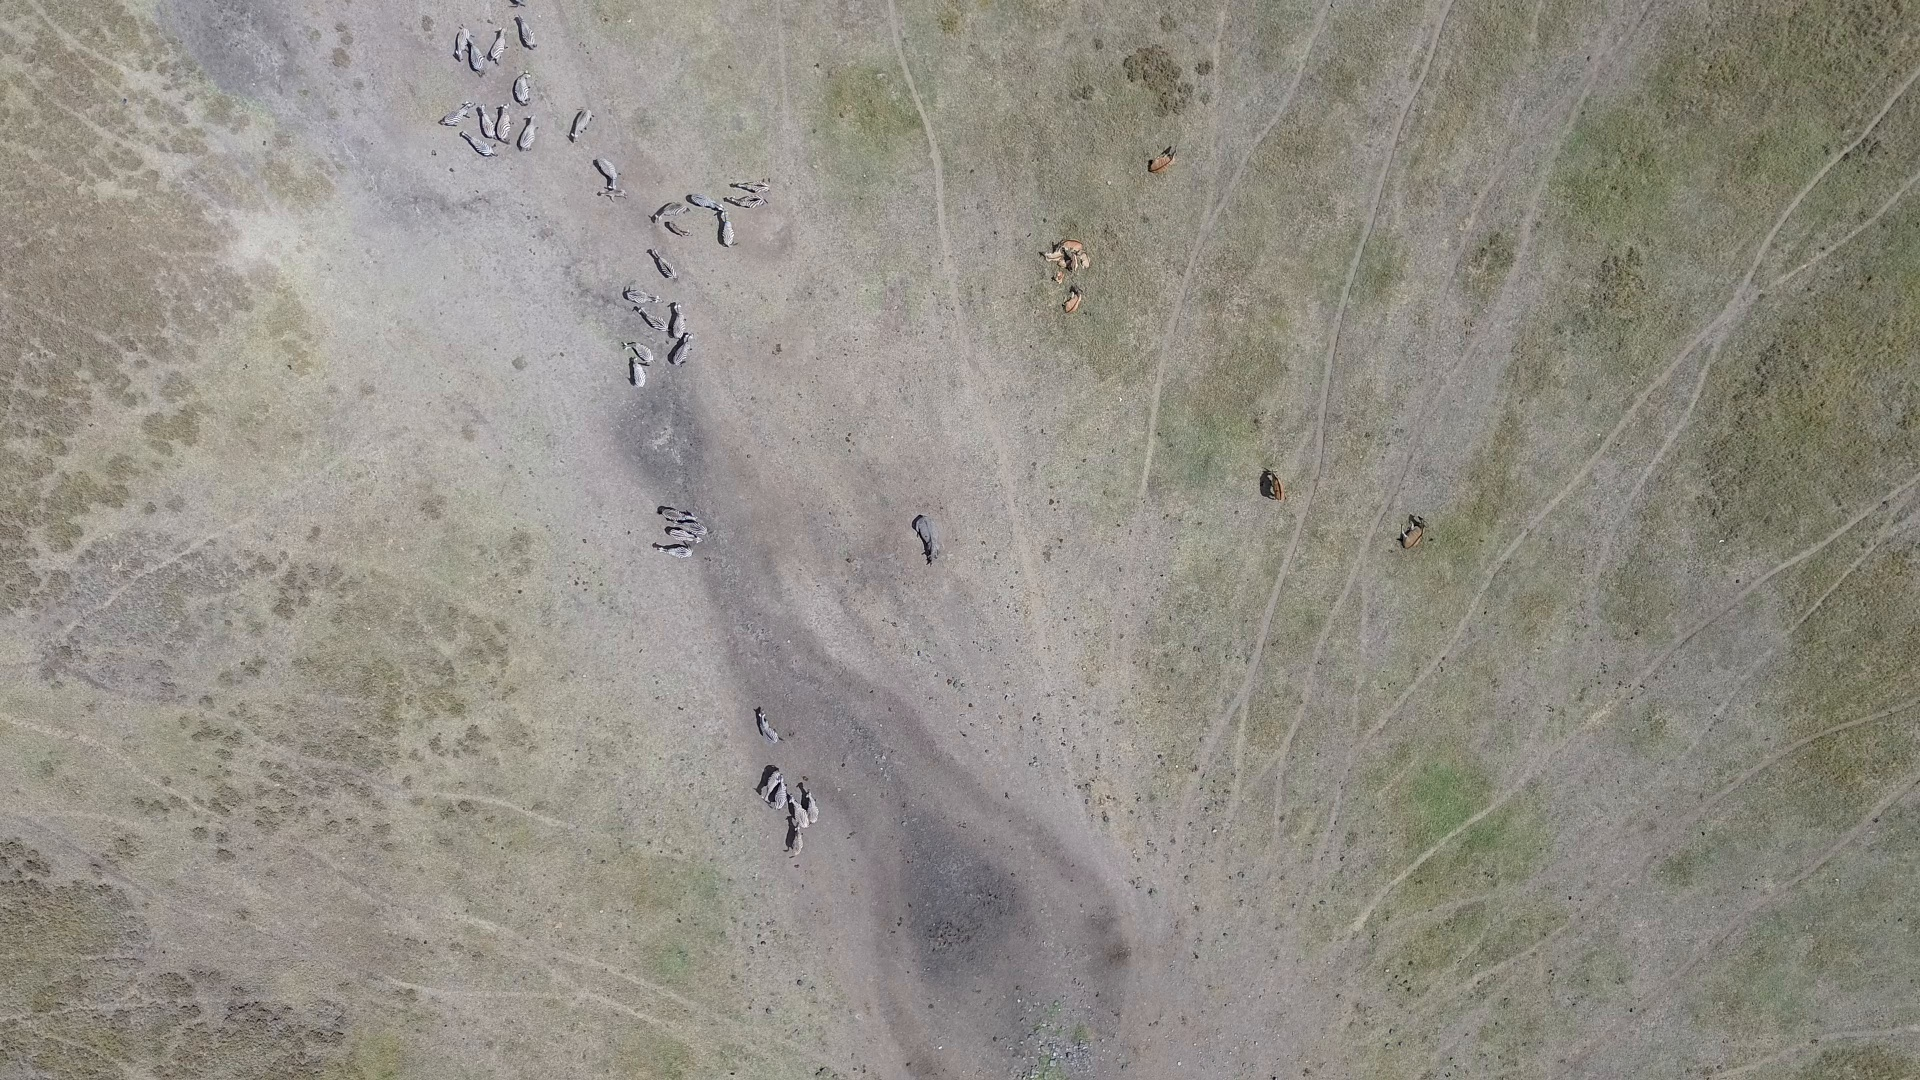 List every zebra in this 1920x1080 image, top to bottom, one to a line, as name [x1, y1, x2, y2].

zebra [515, 15, 532, 46]
zebra [452, 28, 466, 58]
zebra [490, 31, 505, 63]
zebra [471, 37, 484, 69]
zebra [514, 70, 532, 102]
zebra [440, 105, 472, 126]
zebra [497, 106, 513, 137]
zebra [477, 107, 494, 140]
zebra [570, 112, 589, 140]
zebra [518, 118, 535, 150]
zebra [462, 132, 490, 157]
zebra [596, 157, 618, 190]
zebra [731, 178, 771, 193]
zebra [597, 188, 629, 200]
zebra [691, 193, 724, 211]
zebra [729, 194, 765, 207]
zebra [650, 201, 689, 223]
zebra [718, 210, 734, 244]
zebra [663, 217, 691, 236]
zebra [651, 248, 677, 280]
zebra [628, 290, 658, 303]
zebra [669, 304, 684, 338]
zebra [632, 305, 668, 333]
zebra [669, 335, 693, 366]
zebra [620, 340, 653, 364]
zebra [630, 357, 646, 387]
zebra [663, 509, 701, 521]
zebra [667, 527, 705, 540]
zebra [660, 545, 695, 558]
zebra [758, 711, 777, 742]
zebra [760, 771, 779, 805]
zebra [772, 778, 792, 813]
zebra [790, 793, 809, 828]
zebra [805, 793, 818, 827]
zebra [791, 822, 804, 858]